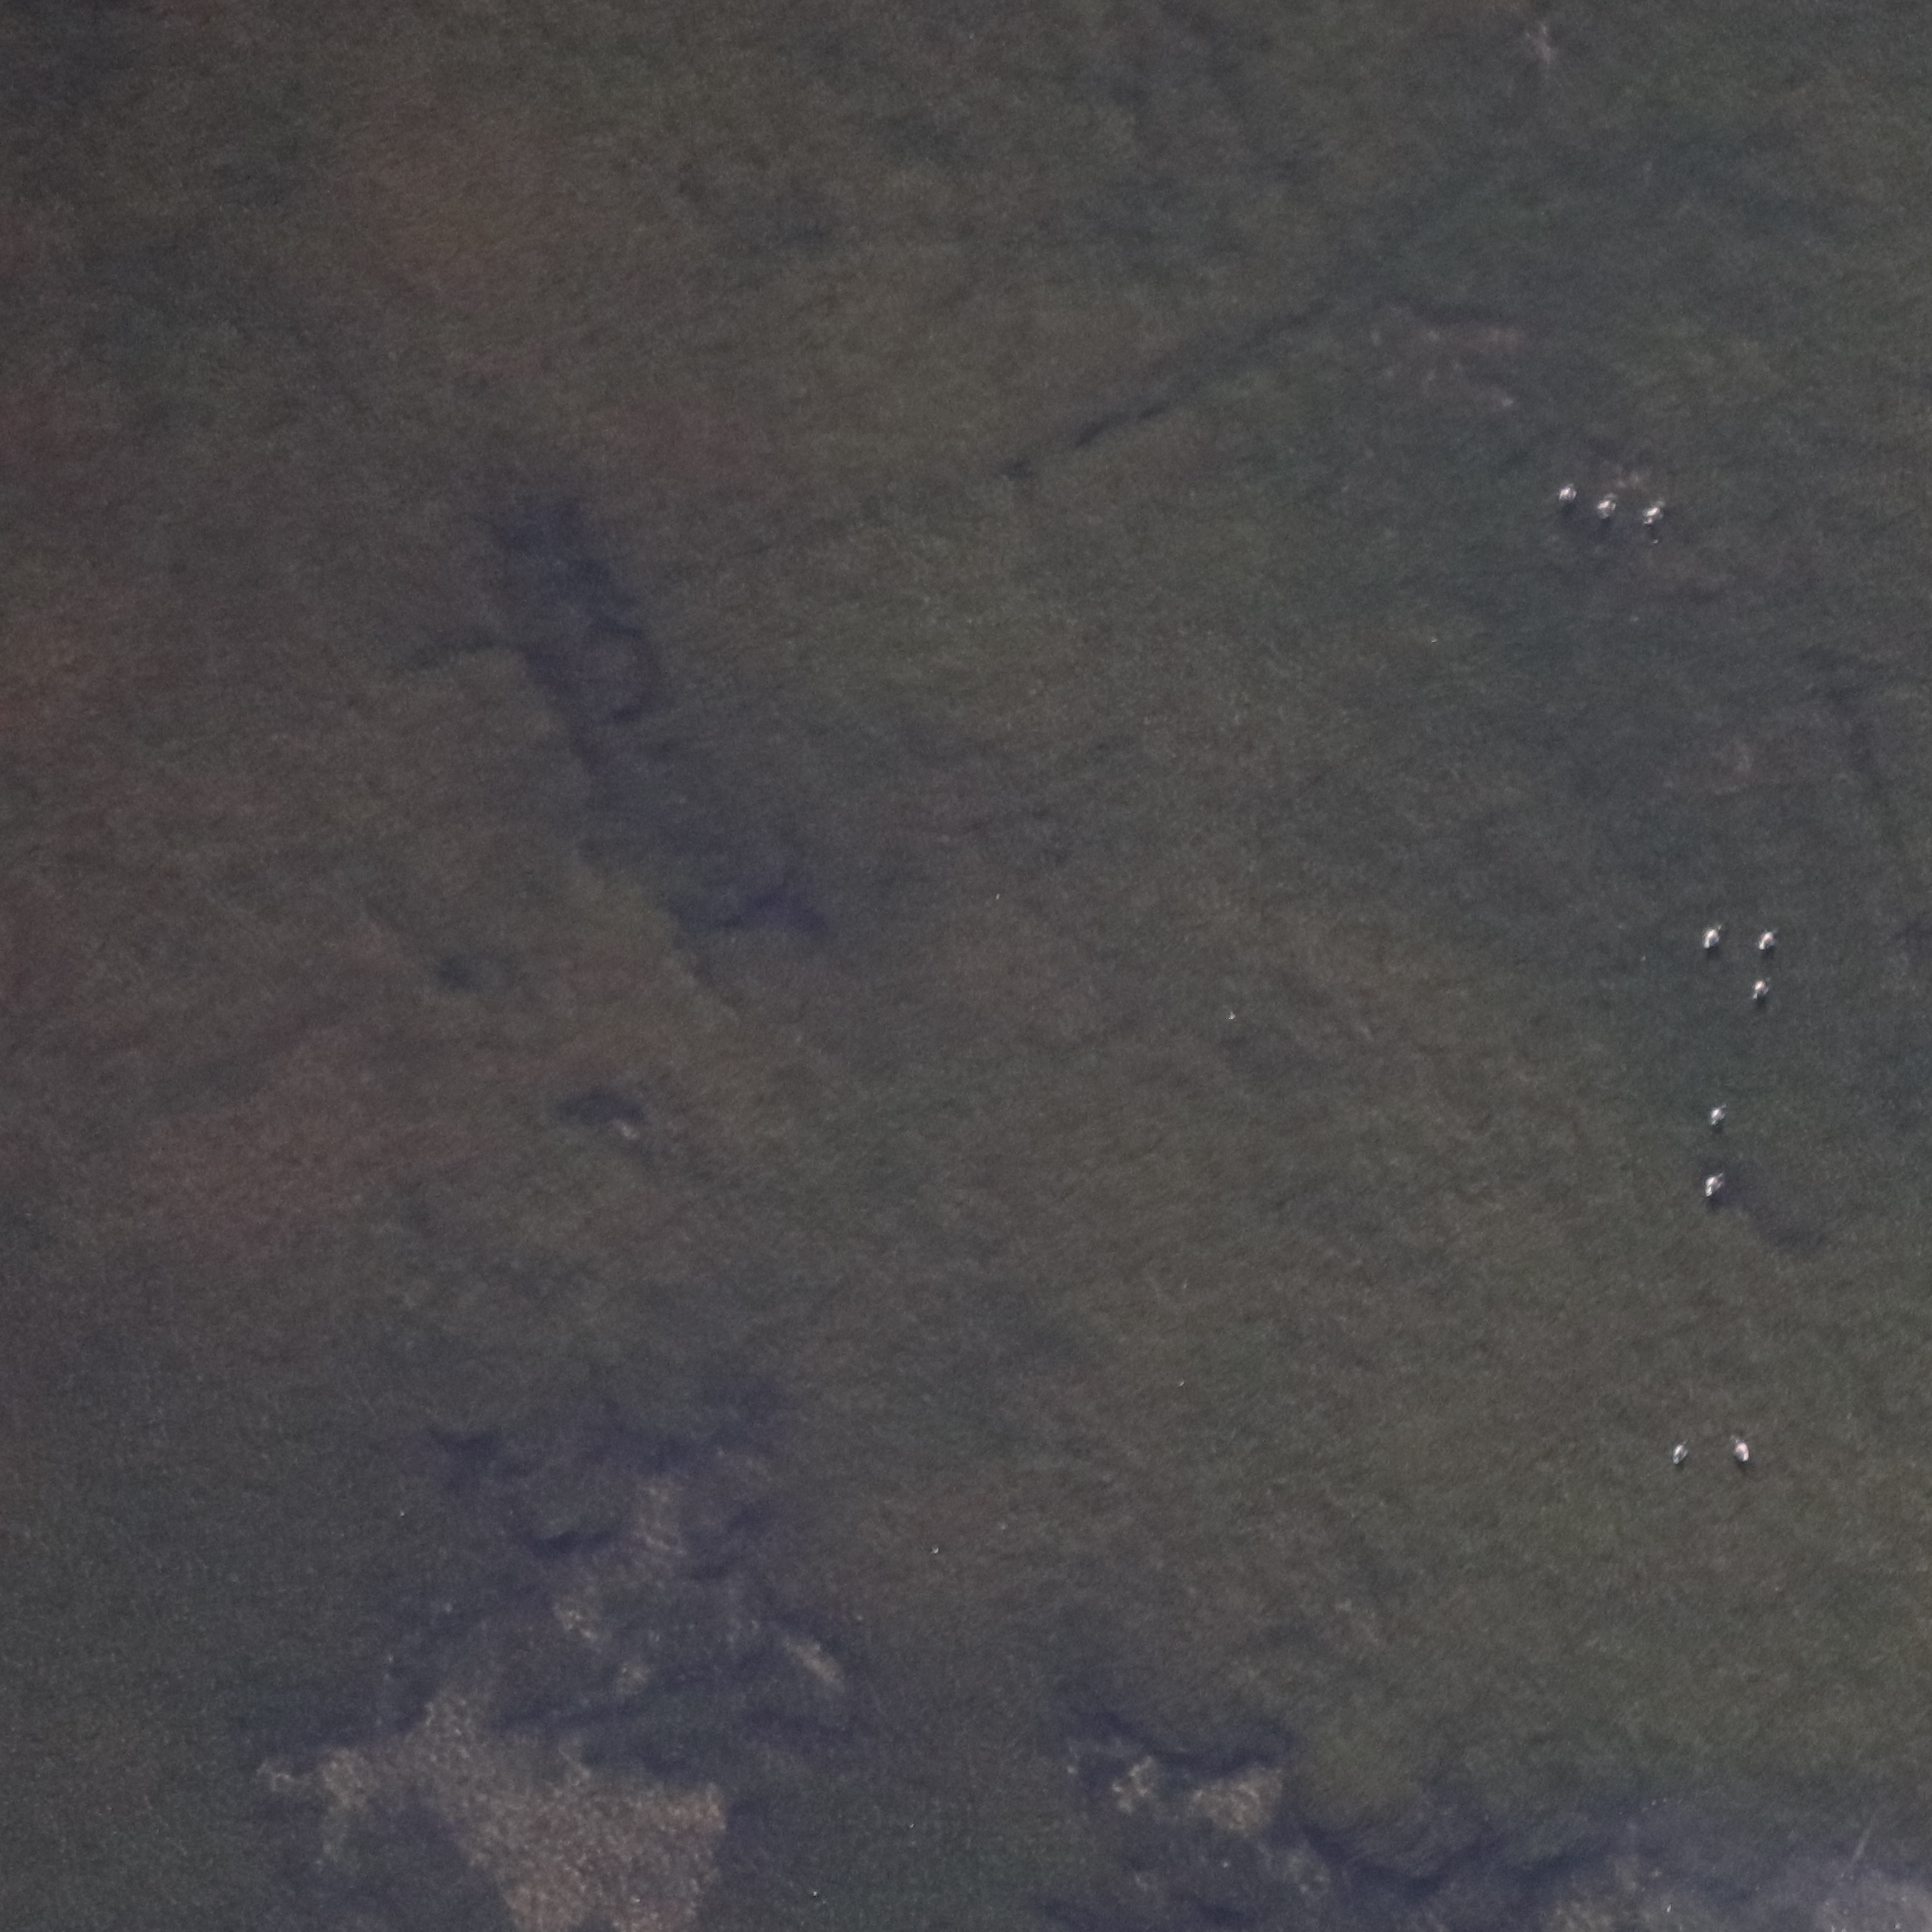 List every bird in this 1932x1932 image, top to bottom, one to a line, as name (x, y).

brant (1565, 495)
brant (1606, 502)
brant (1661, 521)
brant (1709, 930)
brant (1776, 942)
brant (1765, 990)
brant (1715, 1109)
brant (1720, 1187)
brant (1742, 1450)
brant (1684, 1456)